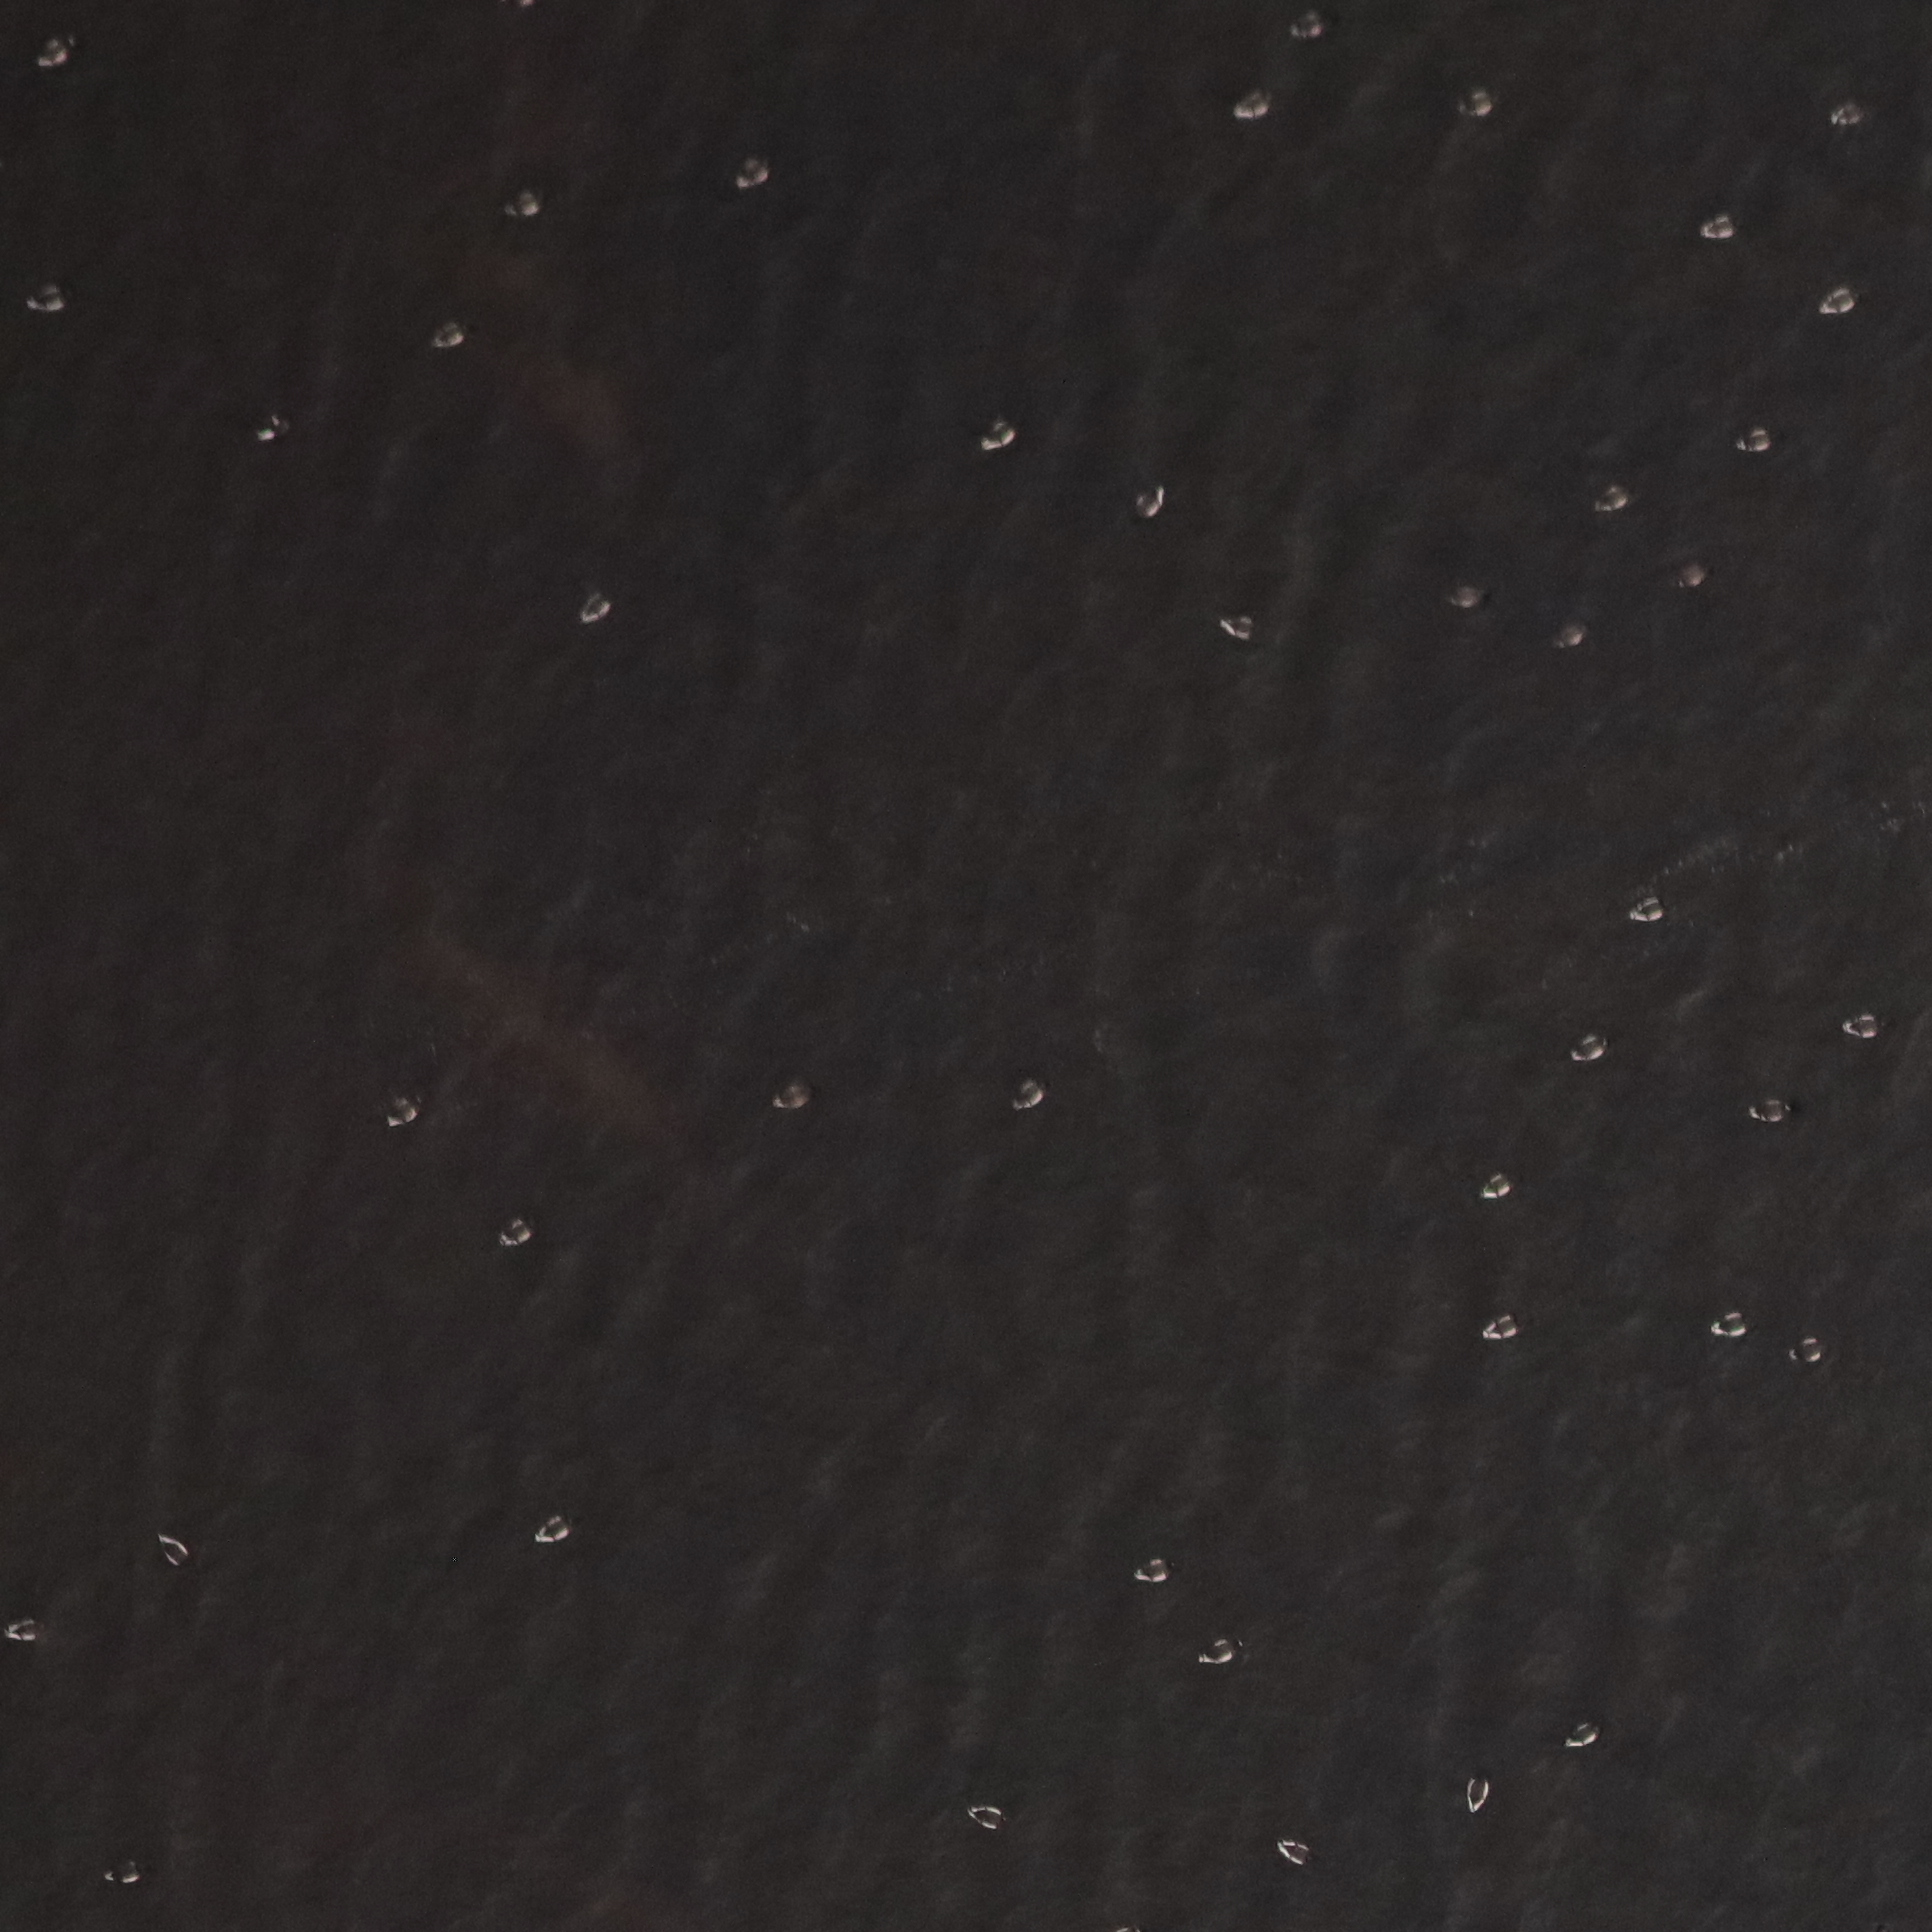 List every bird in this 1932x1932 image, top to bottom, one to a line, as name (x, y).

brant (1303, 18)
brant (54, 50)
brant (1479, 102)
brant (1248, 106)
brant (1847, 112)
brant (756, 167)
brant (525, 206)
brant (1720, 227)
brant (49, 299)
brant (1839, 301)
brant (450, 334)
brant (271, 427)
brant (997, 438)
brant (1757, 441)
brant (1614, 498)
brant (1150, 502)
brant (1693, 575)
brant (1467, 596)
brant (596, 606)
brant (1238, 628)
brant (1568, 633)
brant (1649, 909)
brant (1864, 1026)
brant (1590, 1049)
brant (793, 1095)
brant (1028, 1095)
brant (403, 1111)
brant (1772, 1111)
brant (1496, 1185)
brant (518, 1233)
brant (1731, 1325)
brant (1504, 1328)
brant (1808, 1350)
brant (555, 1528)
brant (176, 1550)
brant (1155, 1569)
brant (20, 1633)
brant (1223, 1649)
brant (1582, 1734)
brant (1477, 1791)
brant (989, 1816)
brant (1297, 1852)
brant (126, 1873)